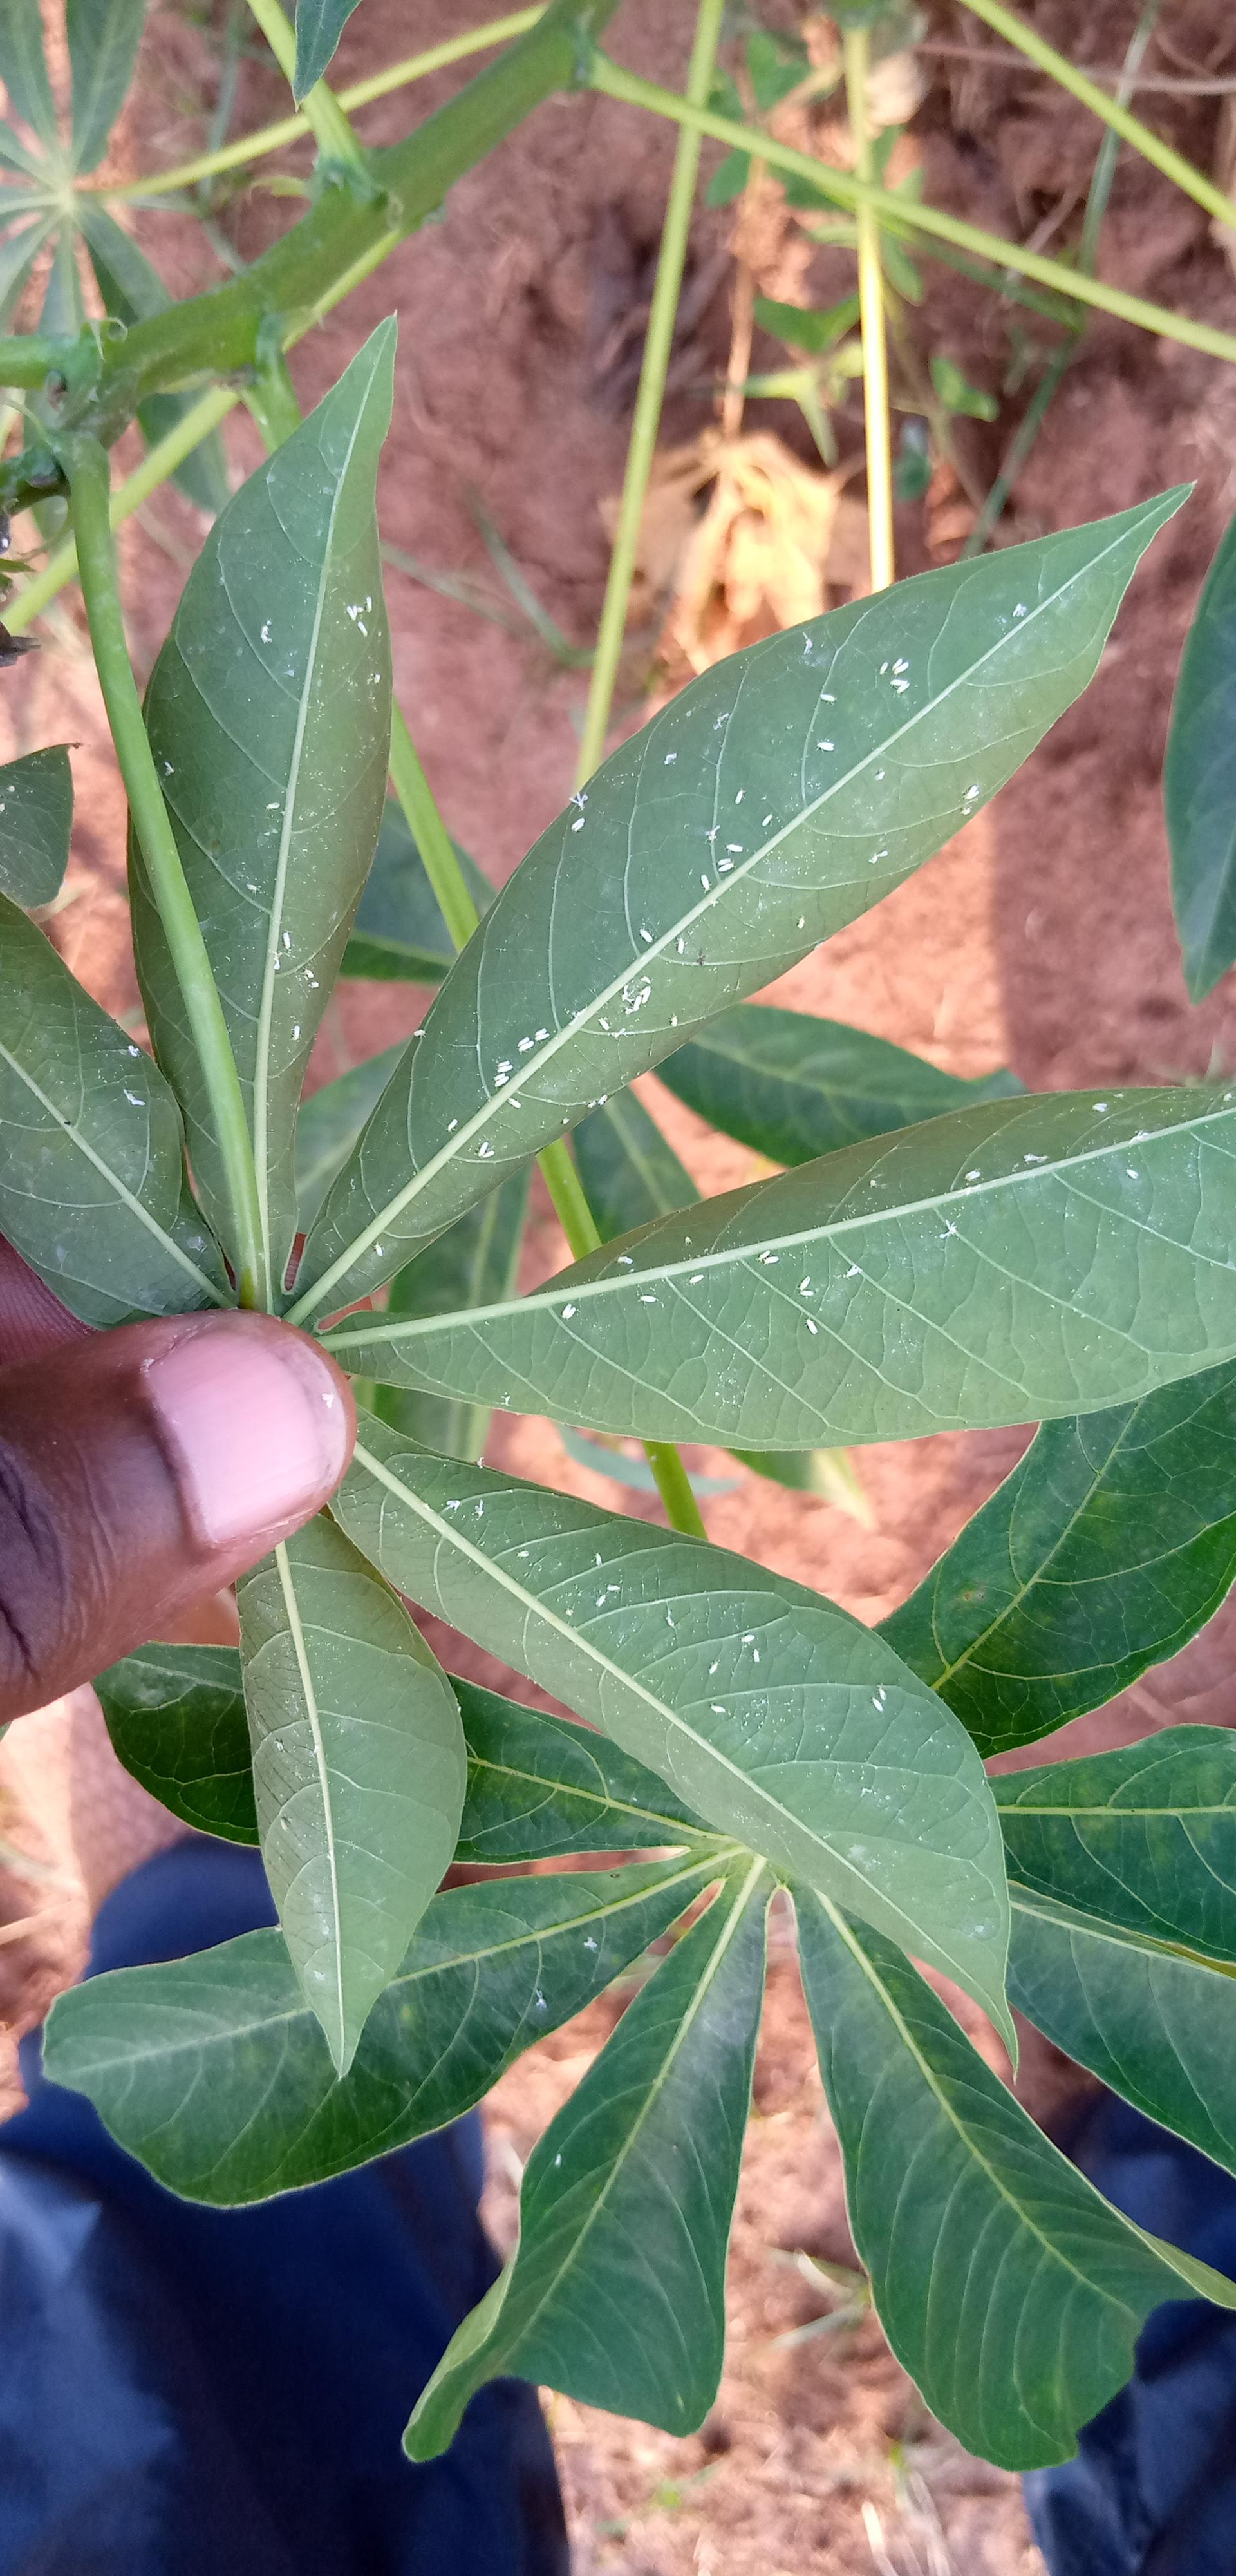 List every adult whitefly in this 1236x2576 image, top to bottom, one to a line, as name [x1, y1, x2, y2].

whitefly [365, 595, 373, 614]
whitefly [1011, 601, 1027, 618]
whitefly [346, 605, 358, 621]
whitefly [357, 605, 365, 614]
whitefly [357, 620, 370, 637]
whitefly [258, 623, 276, 646]
whitefly [891, 658, 903, 670]
whitefly [878, 661, 888, 676]
whitefly [894, 661, 909, 676]
whitefly [372, 672, 383, 684]
whitefly [890, 678, 907, 685]
whitefly [897, 683, 911, 696]
whitefly [819, 692, 835, 703]
whitefly [816, 739, 834, 753]
whitefly [663, 751, 679, 766]
whitefly [163, 759, 176, 777]
whitefly [872, 770, 888, 781]
whitefly [962, 784, 980, 800]
whitefly [734, 788, 745, 805]
whitefly [569, 793, 589, 808]
whitefly [264, 799, 281, 814]
whitefly [960, 807, 971, 816]
whitefly [761, 812, 774, 827]
whitefly [570, 817, 584, 833]
whitefly [703, 824, 722, 840]
whitefly [725, 843, 743, 854]
whitefly [867, 849, 888, 864]
whitefly [717, 858, 731, 866]
whitefly [718, 862, 735, 874]
whitefly [700, 873, 712, 891]
whitefly [244, 881, 259, 893]
whitefly [796, 916, 805, 931]
whitefly [638, 928, 654, 943]
whitefly [282, 930, 294, 950]
whitefly [675, 936, 688, 955]
whitefly [271, 950, 283, 972]
whitefly [301, 967, 316, 979]
whitefly [309, 980, 320, 990]
whitefly [621, 981, 634, 1002]
whitefly [641, 985, 650, 996]
whitefly [642, 990, 651, 1005]
whitefly [633, 995, 642, 1007]
whitefly [624, 1005, 639, 1014]
whitefly [668, 1012, 680, 1028]
whitefly [597, 1016, 610, 1032]
whitefly [290, 1023, 303, 1042]
whitefly [411, 1027, 426, 1038]
whitefly [534, 1027, 546, 1036]
whitefly [534, 1032, 550, 1041]
whitefly [518, 1036, 529, 1046]
whitefly [517, 1040, 534, 1051]
whitefly [126, 1043, 142, 1057]
whitefly [497, 1059, 510, 1067]
whitefly [498, 1064, 513, 1072]
whitefly [493, 1073, 505, 1081]
whitefly [494, 1075, 509, 1088]
whitefly [122, 1087, 137, 1100]
whitefly [1222, 1090, 1234, 1104]
whitefly [597, 1093, 608, 1106]
whitefly [507, 1097, 521, 1110]
whitefly [131, 1099, 147, 1108]
whitefly [586, 1100, 596, 1110]
whitefly [1091, 1101, 1109, 1113]
whitefly [561, 1115, 571, 1128]
whitefly [446, 1117, 459, 1135]
whitefly [477, 1140, 489, 1159]
whitefly [483, 1151, 496, 1158]
whitefly [1125, 1168, 1139, 1180]
whitefly [963, 1169, 982, 1182]
whitefly [938, 1217, 957, 1240]
whitefly [683, 1236, 693, 1245]
whitefly [373, 1241, 385, 1257]
whitefly [758, 1249, 771, 1263]
whitefly [615, 1254, 634, 1265]
whitefly [762, 1256, 782, 1264]
whitefly [844, 1263, 859, 1277]
whitefly [688, 1273, 706, 1285]
whitefly [798, 1275, 811, 1291]
whitefly [800, 1290, 816, 1298]
whitefly [638, 1291, 659, 1305]
whitefly [561, 1303, 572, 1320]
whitefly [568, 1307, 576, 1319]
whitefly [805, 1318, 819, 1336]
whitefly [320, 1391, 336, 1408]
whitefly [475, 1455, 487, 1470]
whitefly [473, 1498, 487, 1517]
whitefly [445, 1499, 460, 1512]
whitefly [515, 1548, 530, 1560]
whitefly [593, 1550, 603, 1567]
whitefly [604, 1582, 622, 1593]
whitefly [595, 1594, 609, 1607]
whitefly [739, 1633, 756, 1644]
whitefly [751, 1647, 762, 1665]
whitefly [707, 1660, 720, 1675]
whitefly [877, 1683, 888, 1700]
whitefly [870, 1696, 885, 1712]
whitefly [708, 1701, 729, 1716]
whitefly [276, 1740, 286, 1753]
whitefly [278, 1814, 290, 1830]
whitefly [581, 1935, 599, 1949]
whitefly [532, 1987, 550, 2011]
whitefly [551, 2151, 563, 2168]